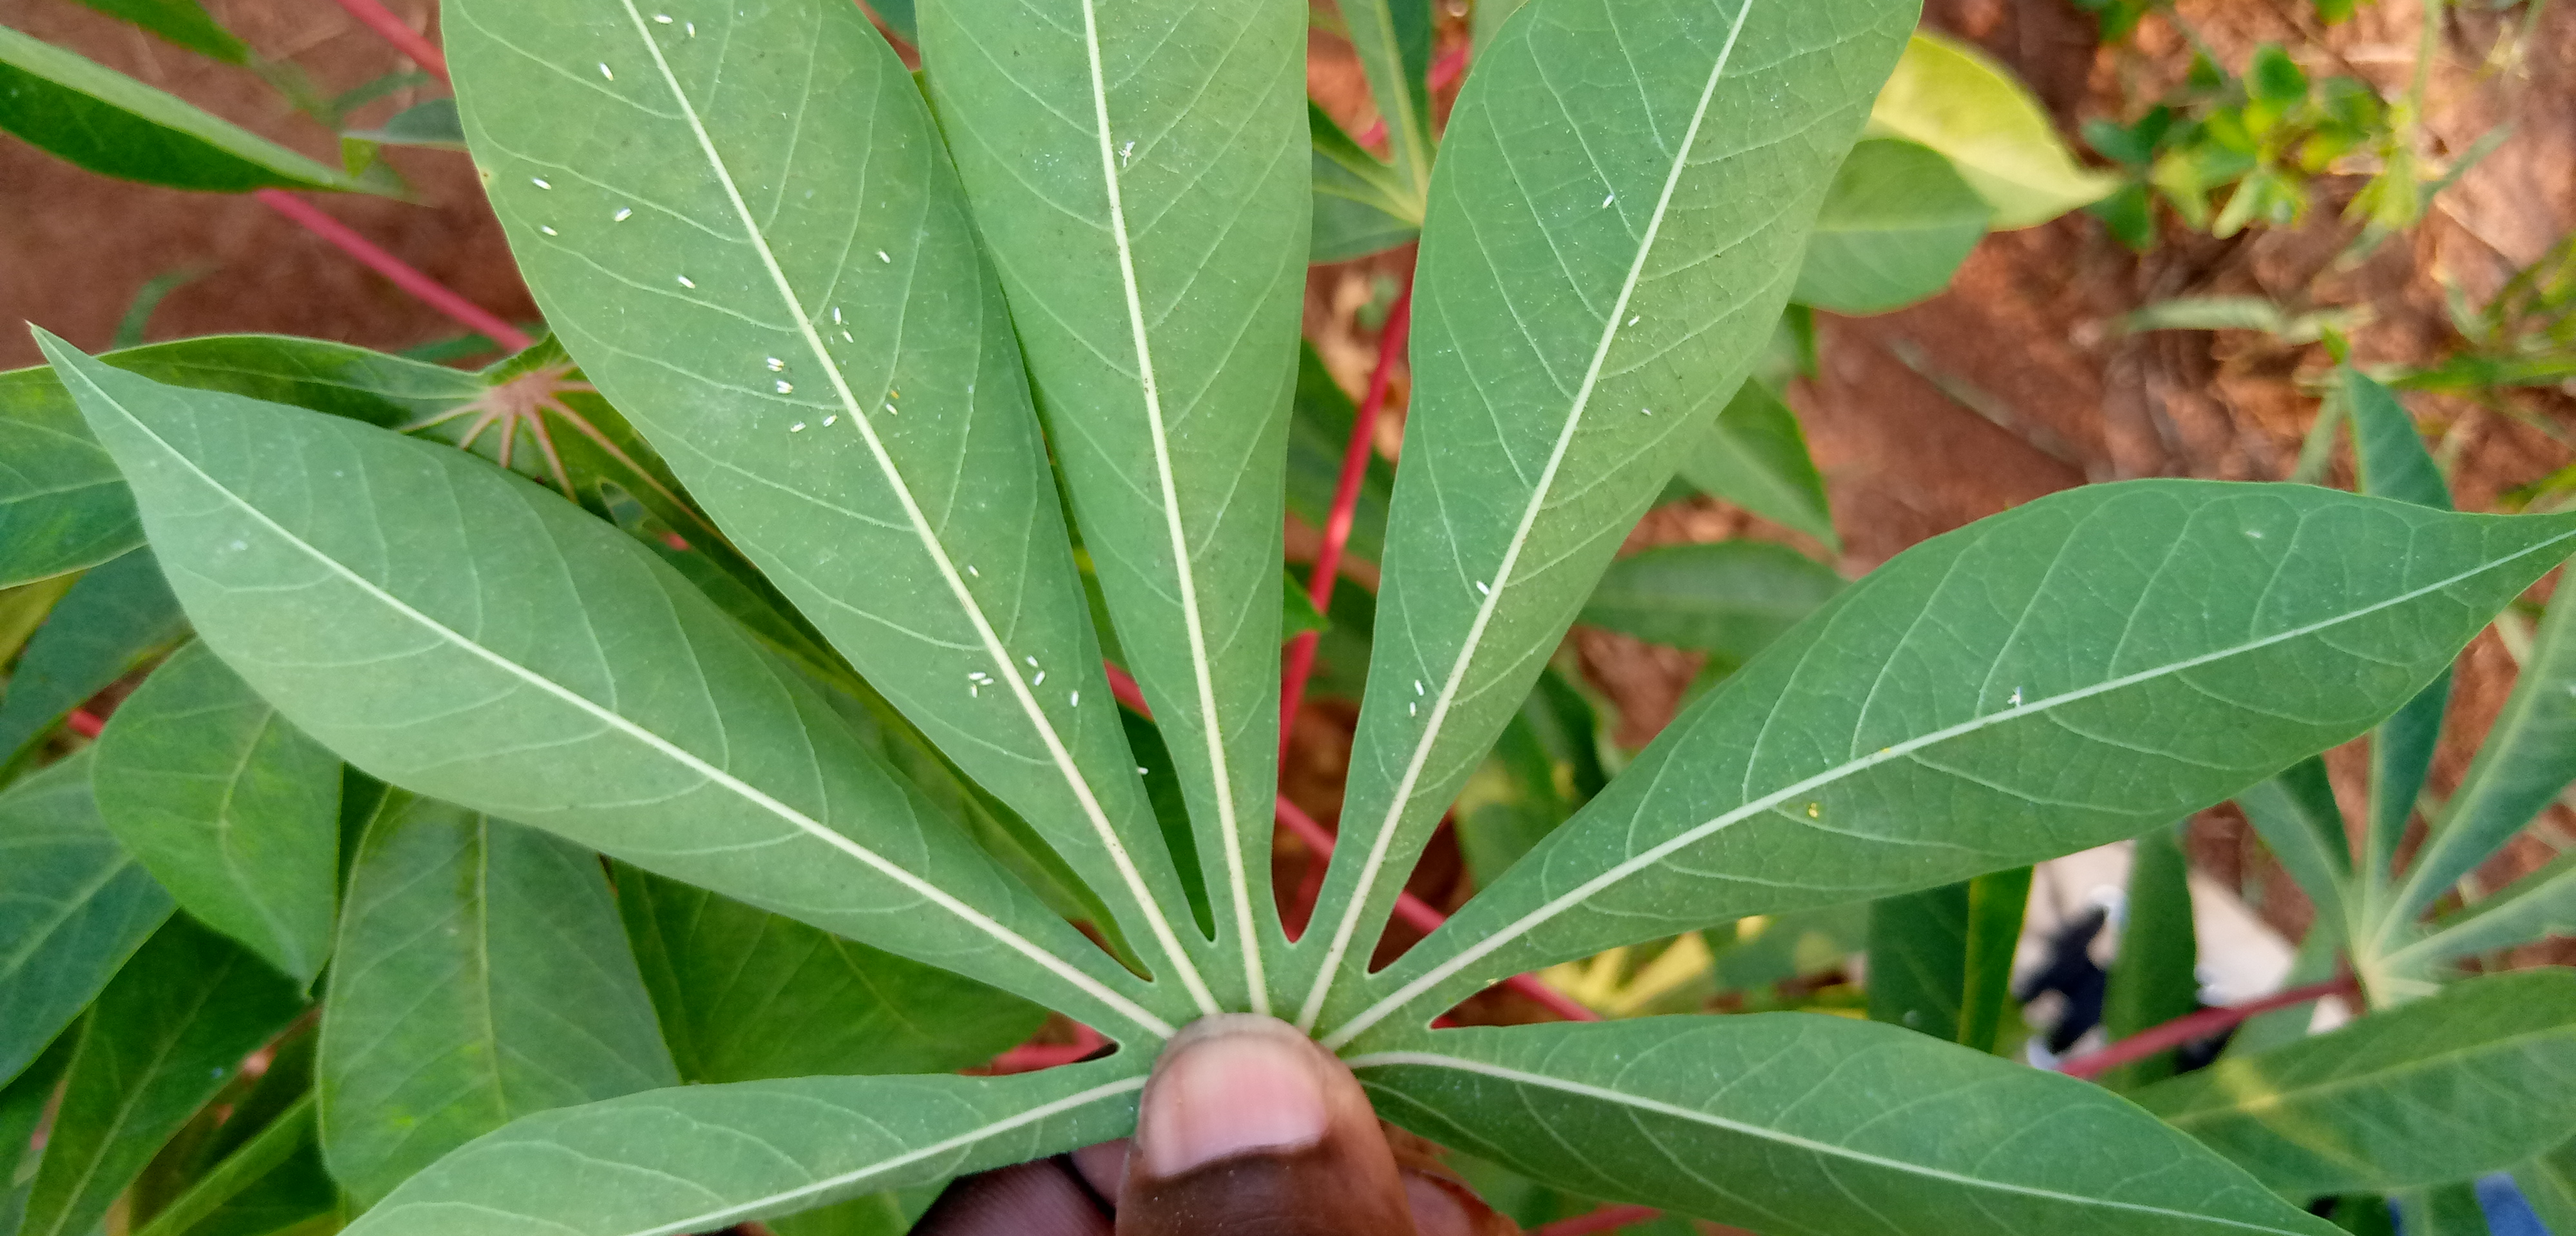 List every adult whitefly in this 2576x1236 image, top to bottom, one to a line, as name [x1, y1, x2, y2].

whitefly [649, 11, 674, 27]
whitefly [685, 19, 699, 41]
whitefly [598, 59, 616, 84]
whitefly [1115, 140, 1141, 170]
whitefly [530, 173, 554, 192]
whitefly [1598, 191, 1617, 212]
whitefly [611, 206, 638, 225]
whitefly [540, 224, 560, 238]
whitefly [873, 245, 893, 265]
whitefly [676, 272, 698, 292]
whitefly [833, 304, 848, 325]
whitefly [1624, 312, 1644, 329]
whitefly [840, 327, 857, 344]
whitefly [763, 353, 786, 373]
whitefly [772, 378, 796, 396]
whitefly [885, 398, 900, 420]
whitefly [1639, 406, 1654, 419]
whitefly [822, 411, 841, 429]
whitefly [788, 421, 810, 435]
whitefly [966, 562, 983, 578]
whitefly [1473, 577, 1490, 595]
whitefly [1024, 652, 1043, 669]
whitefly [1032, 669, 1047, 688]
whitefly [965, 670, 986, 681]
whitefly [978, 678, 996, 688]
whitefly [1412, 678, 1429, 695]
whitefly [2005, 684, 2023, 709]
whitefly [969, 684, 983, 701]
whitefly [1069, 686, 1080, 711]
whitefly [1406, 699, 1420, 718]
whitefly [1135, 763, 1151, 778]